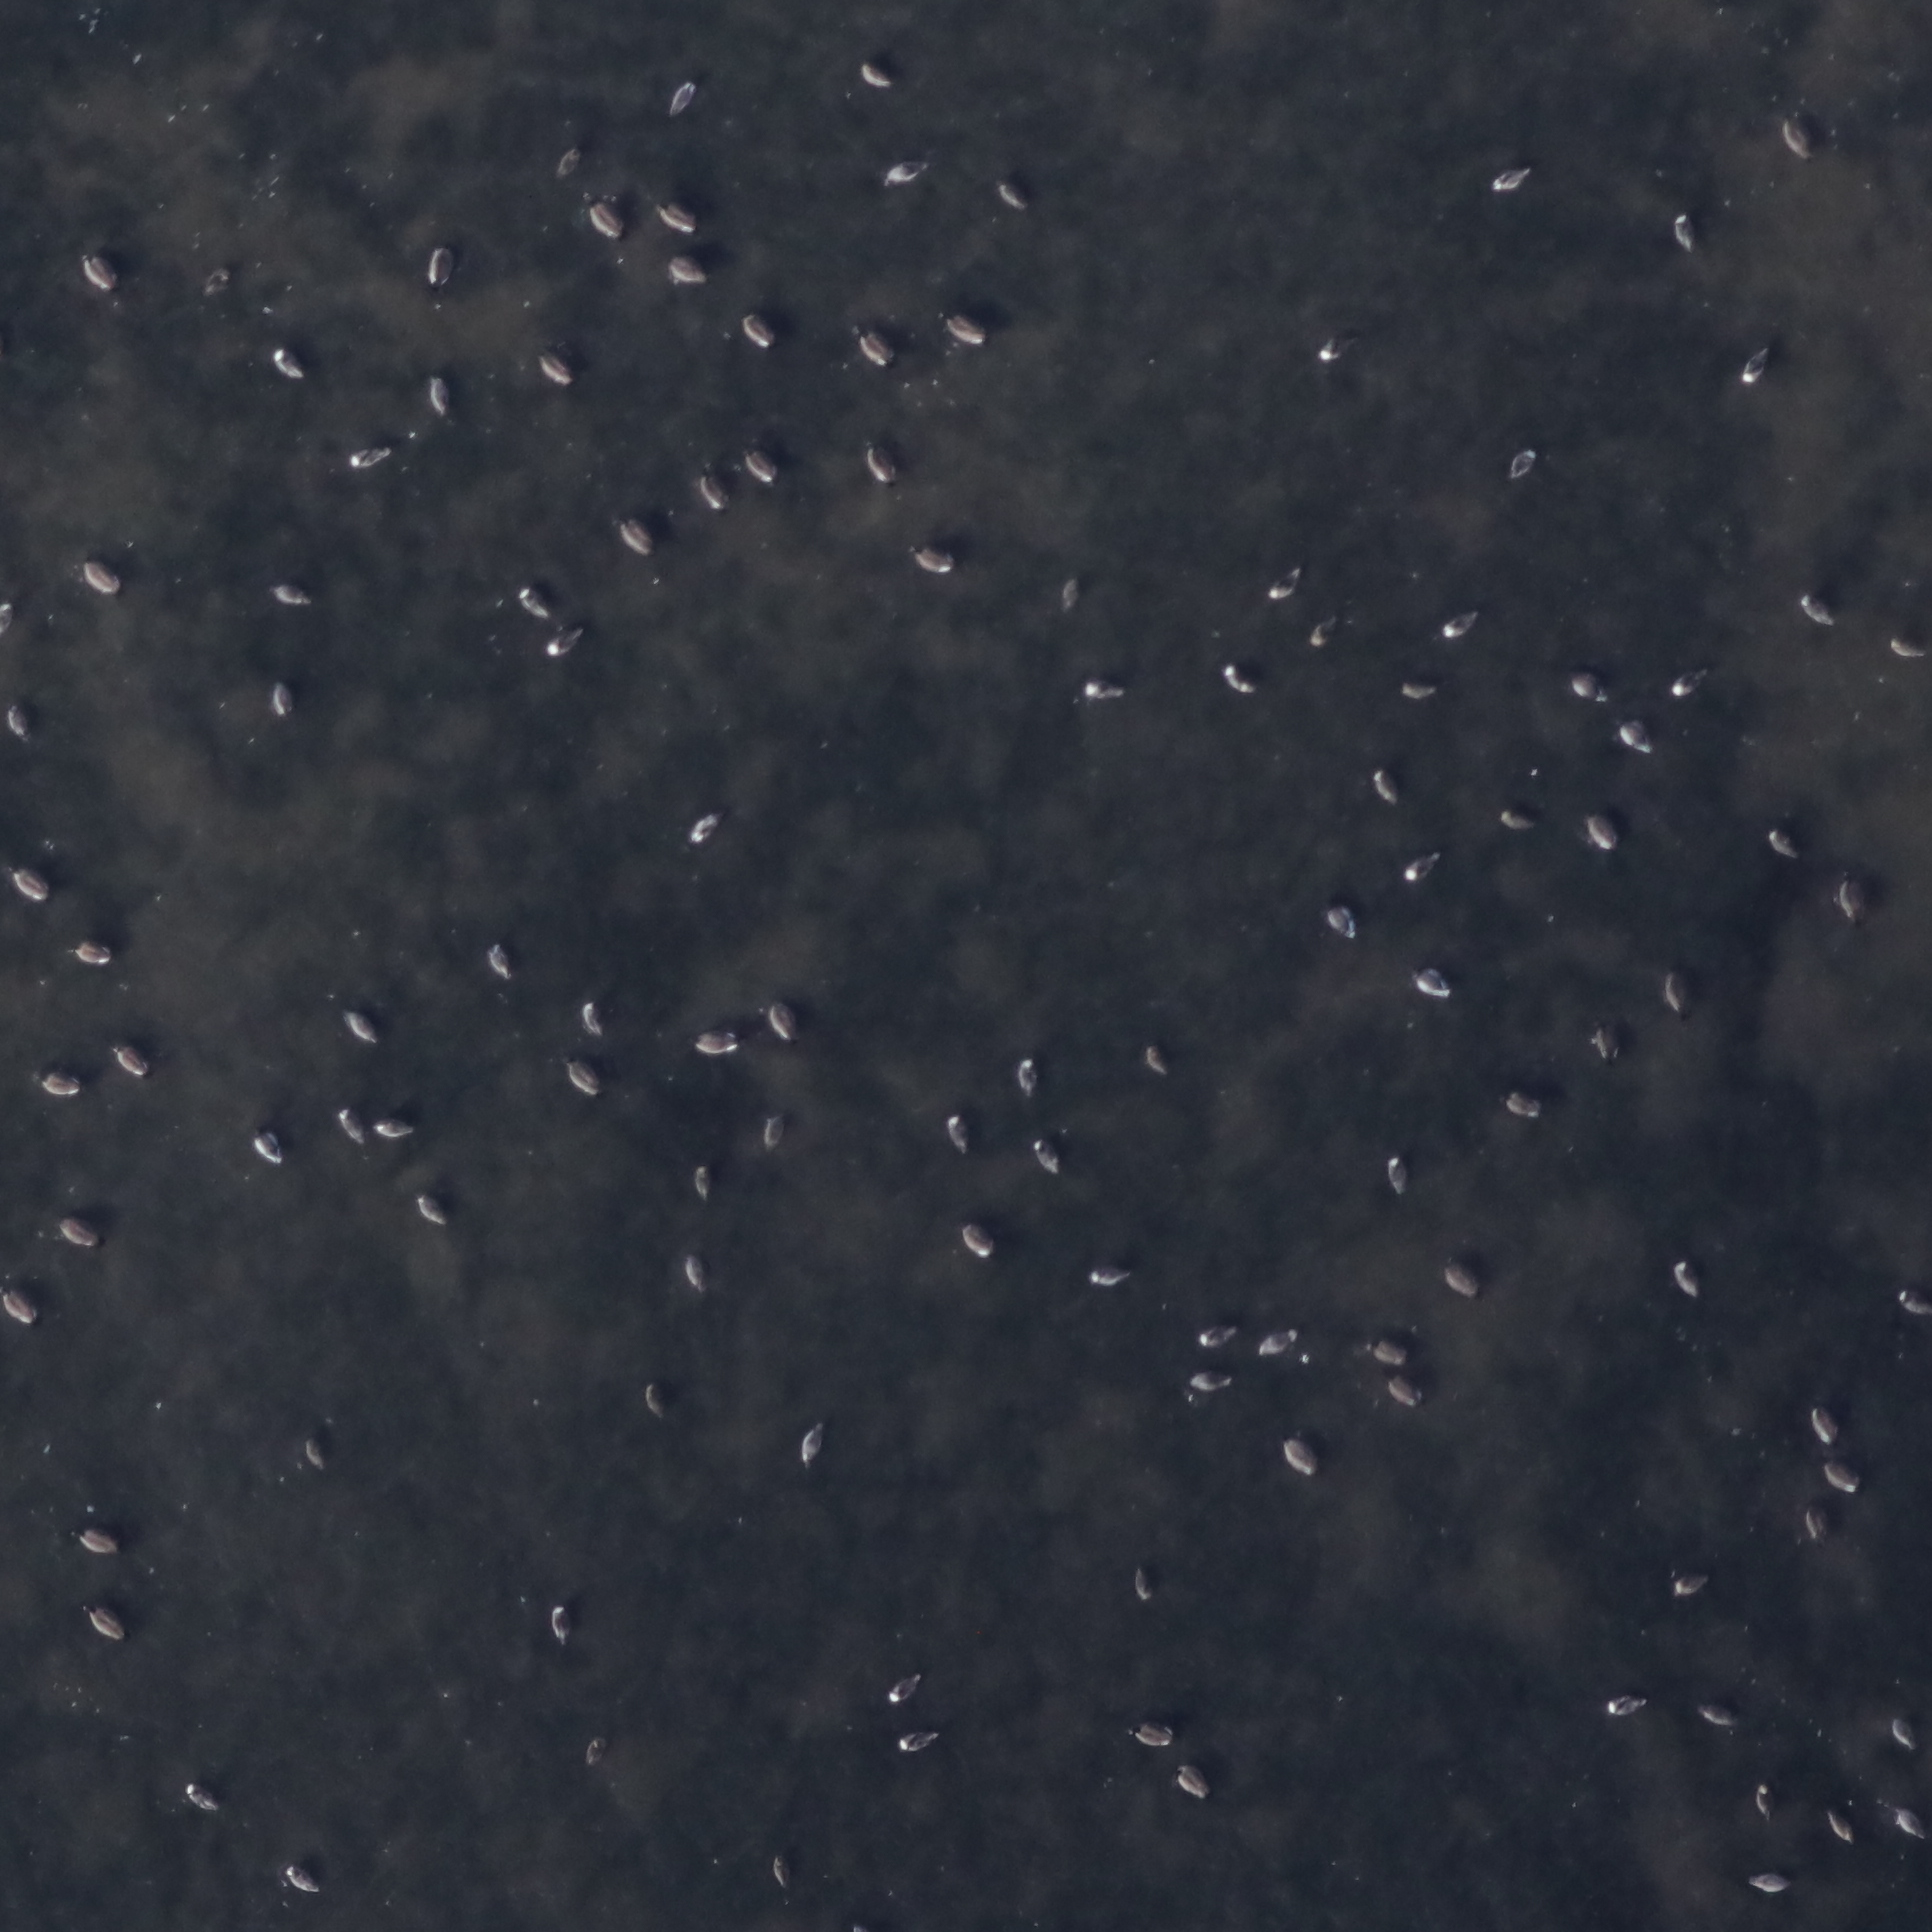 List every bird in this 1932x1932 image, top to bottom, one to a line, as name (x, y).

other bird (875, 78)
emperor goose (682, 98)
Canada goose (1798, 134)
emperor goose (568, 158)
other bird (904, 170)
emperor goose (1511, 178)
other bird (1011, 195)
Canada goose (679, 216)
Canada goose (605, 217)
emperor goose (1686, 233)
Canada goose (440, 267)
Canada goose (687, 270)
Canada goose (102, 272)
other bird (218, 279)
Canada goose (964, 328)
Canada goose (758, 331)
Canada goose (875, 345)
emperor goose (1337, 349)
emperor goose (287, 364)
emperor goose (1756, 366)
Canada goose (557, 369)
emperor goose (440, 393)
emperor goose (367, 459)
Canada goose (881, 464)
emperor goose (1522, 464)
Canada goose (760, 467)
Canada goose (714, 492)
Canada goose (636, 534)
Canada goose (934, 558)
Canada goose (100, 575)
emperor goose (1282, 589)
other bird (290, 592)
other bird (1073, 592)
emperor goose (536, 602)
emperor goose (1819, 610)
emperor goose (4, 617)
emperor goose (1459, 623)
emperor goose (1322, 630)
emperor goose (564, 643)
emperor goose (1901, 647)
emperor goose (1238, 679)
brant (1586, 683)
emperor goose (1686, 683)
emperor goose (1105, 688)
emperor goose (1419, 688)
other bird (286, 702)
other bird (16, 722)
brant (1635, 735)
emperor goose (1384, 783)
emperor goose (1516, 820)
emperor goose (705, 827)
emperor goose (1598, 828)
emperor goose (1783, 844)
emperor goose (1421, 870)
Canada goose (32, 884)
Canada goose (1851, 898)
brant (1337, 918)
Canada goose (93, 955)
emperor goose (499, 963)
brant (1431, 981)
Canada goose (1677, 989)
emperor goose (597, 1018)
Canada goose (780, 1023)
emperor goose (362, 1025)
Canada goose (713, 1041)
Canada goose (1607, 1041)
Canada goose (132, 1057)
emperor goose (1155, 1057)
Canada goose (585, 1075)
emperor goose (1027, 1078)
Canada goose (60, 1083)
Canada goose (1521, 1104)
emperor goose (352, 1122)
emperor goose (392, 1126)
emperor goose (959, 1133)
other bird (775, 1135)
brant (268, 1145)
emperor goose (1050, 1154)
emperor goose (1397, 1174)
other bird (705, 1179)
emperor goose (429, 1209)
Canada goose (78, 1231)
emperor goose (978, 1239)
other bird (696, 1273)
emperor goose (1107, 1273)
Canada goose (1463, 1278)
emperor goose (1688, 1278)
emperor goose (1917, 1305)
Canada goose (17, 1306)
emperor goose (1215, 1337)
emperor goose (1279, 1344)
Canada goose (1387, 1354)
emperor goose (1211, 1379)
Canada goose (1403, 1389)
other bird (655, 1403)
Canada goose (1826, 1423)
other bird (812, 1443)
other bird (315, 1453)
Canada goose (1300, 1459)
Canada goose (1842, 1479)
Canada goose (1817, 1522)
Canada goose (98, 1541)
other bird (1690, 1584)
other bird (1143, 1585)
Canada goose (107, 1622)
emperor goose (560, 1623)
emperor goose (906, 1690)
emperor goose (1624, 1707)
other bird (1718, 1712)
Canada goose (1152, 1734)
other bird (1905, 1734)
emperor goose (917, 1743)
other bird (596, 1751)
Canada goose (1190, 1783)
emperor goose (203, 1796)
emperor goose (1765, 1800)
other bird (1909, 1824)
Canada goose (1842, 1827)
other bird (782, 1870)
emperor goose (301, 1880)
other bird (1770, 1883)